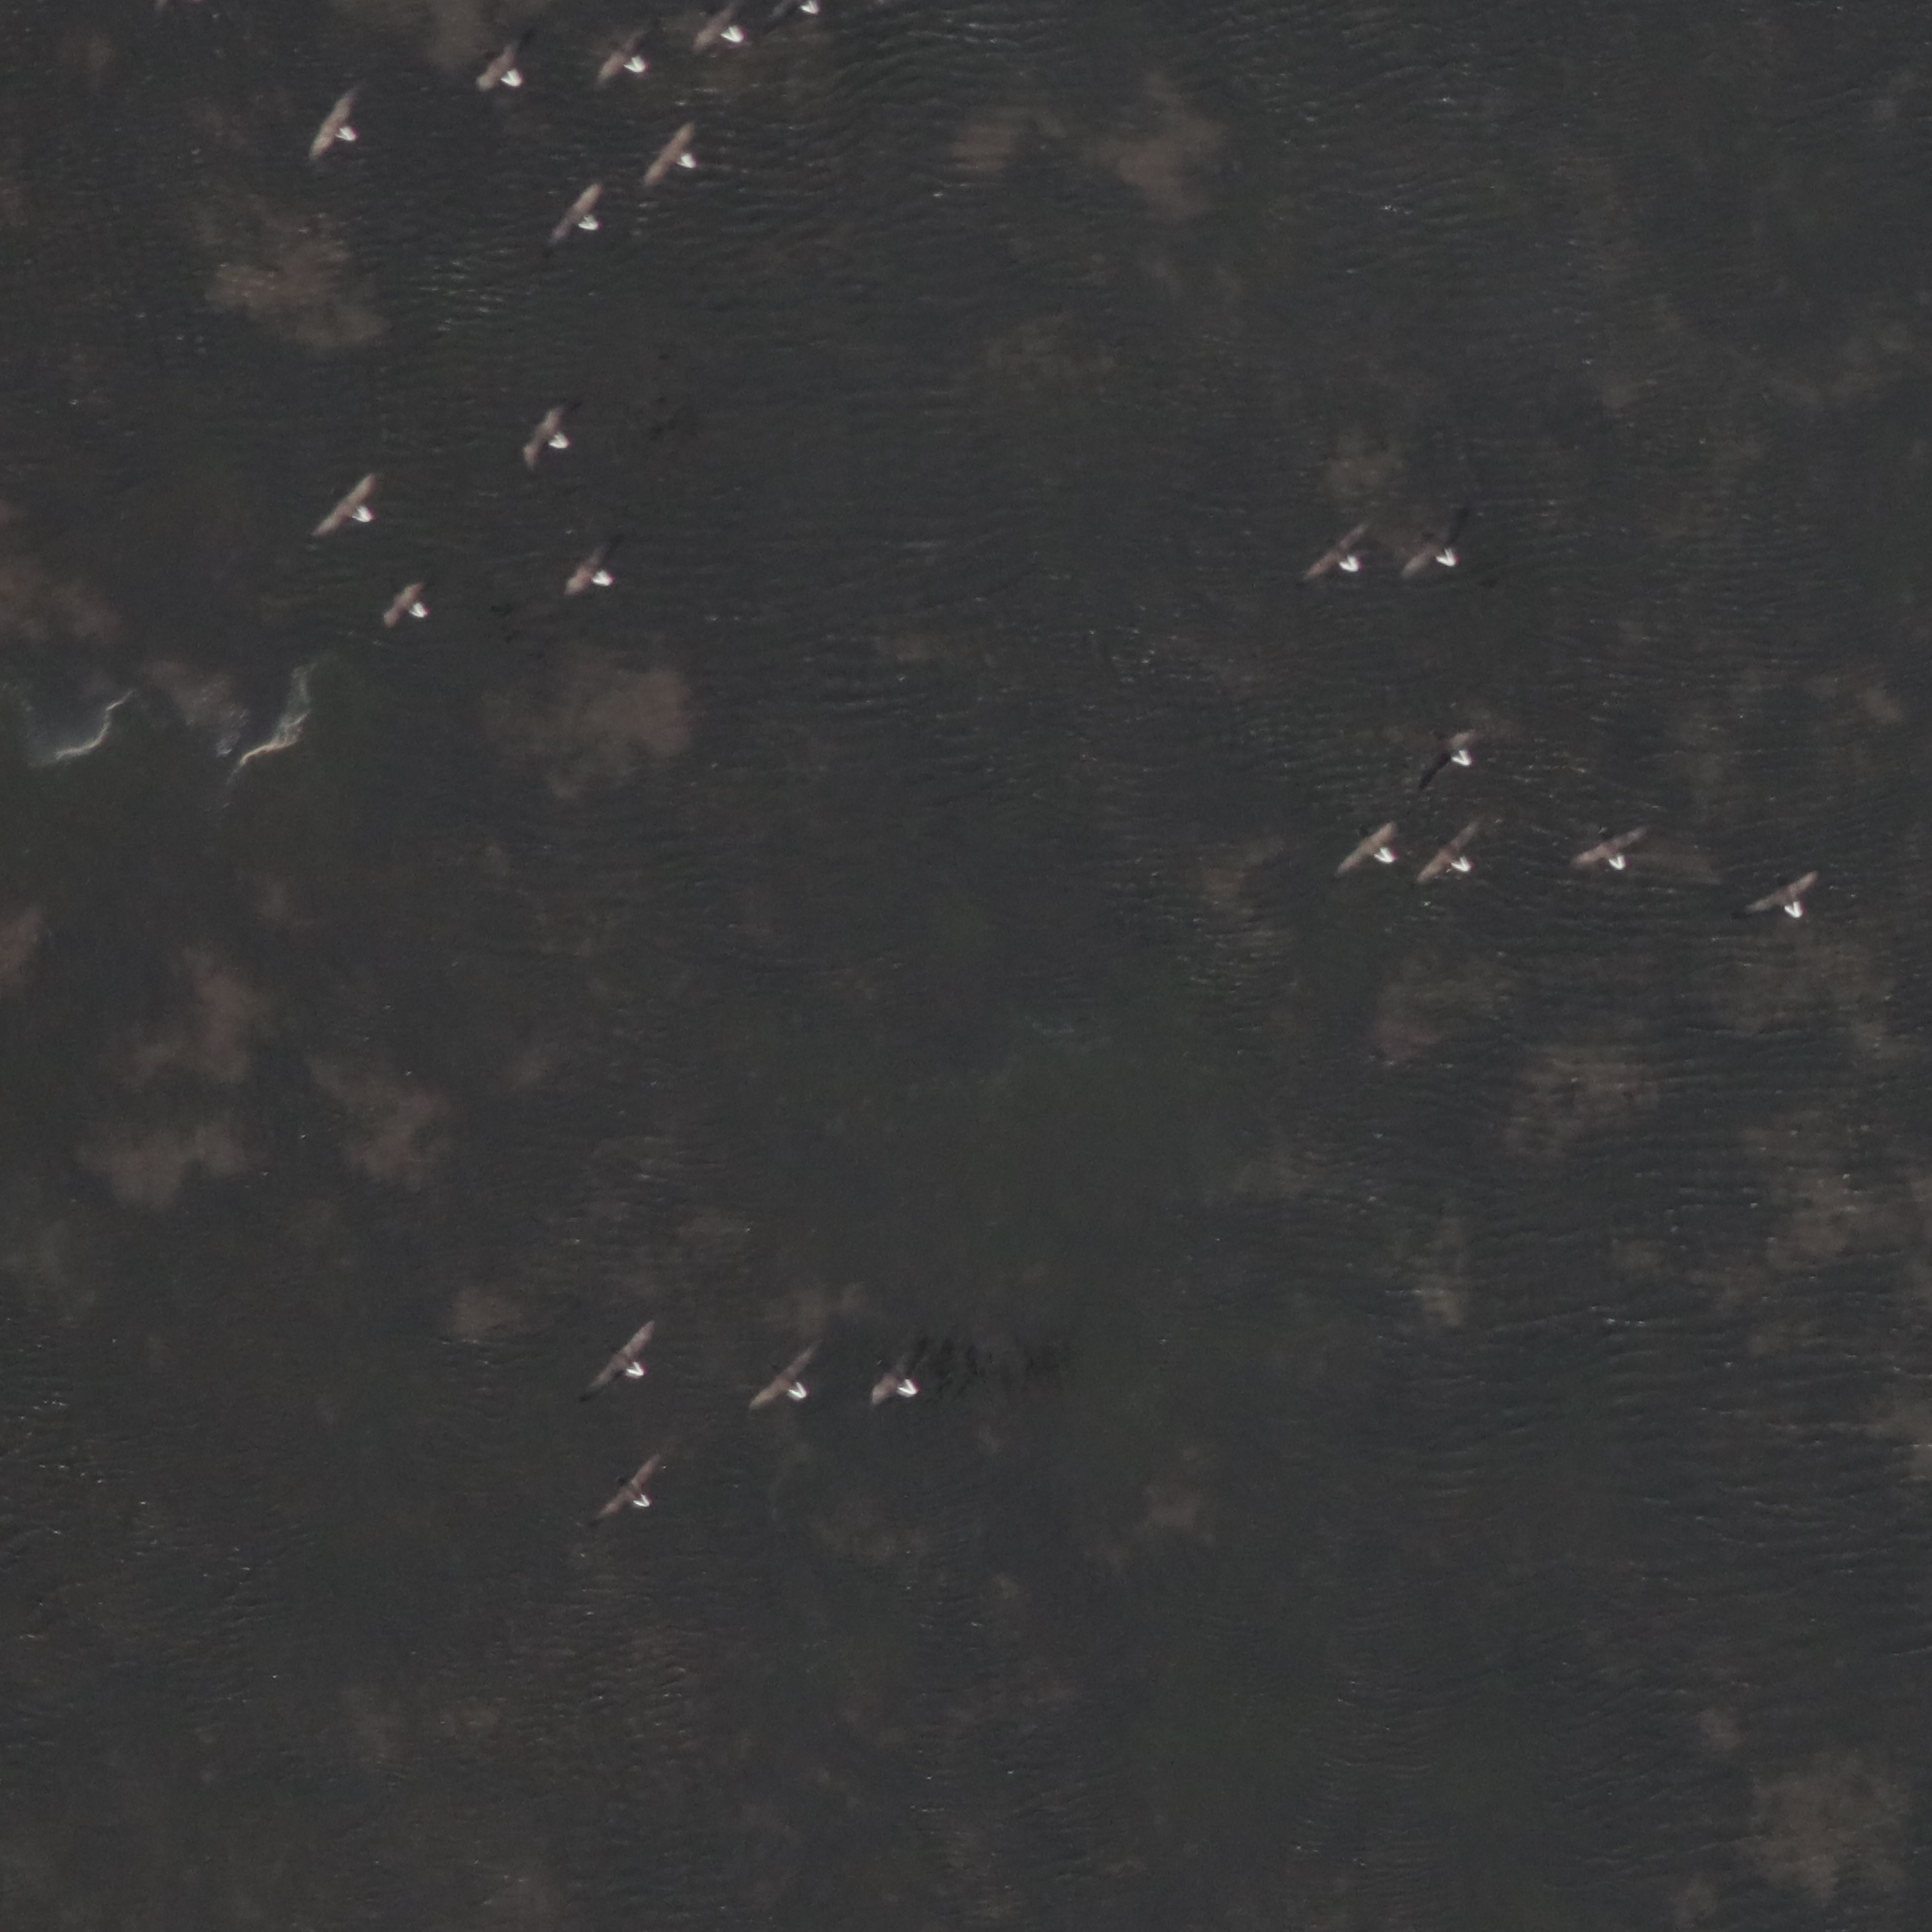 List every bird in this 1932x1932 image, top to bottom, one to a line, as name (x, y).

brant (721, 24)
brant (624, 57)
brant (499, 71)
brant (333, 129)
brant (671, 150)
brant (575, 215)
brant (550, 434)
brant (344, 504)
brant (1435, 548)
brant (1338, 551)
brant (585, 572)
brant (406, 601)
brant (1448, 748)
brant (1369, 845)
brant (1615, 850)
brant (1450, 857)
brant (1796, 894)
brant (621, 1361)
brant (895, 1374)
brant (784, 1380)
brant (635, 1486)